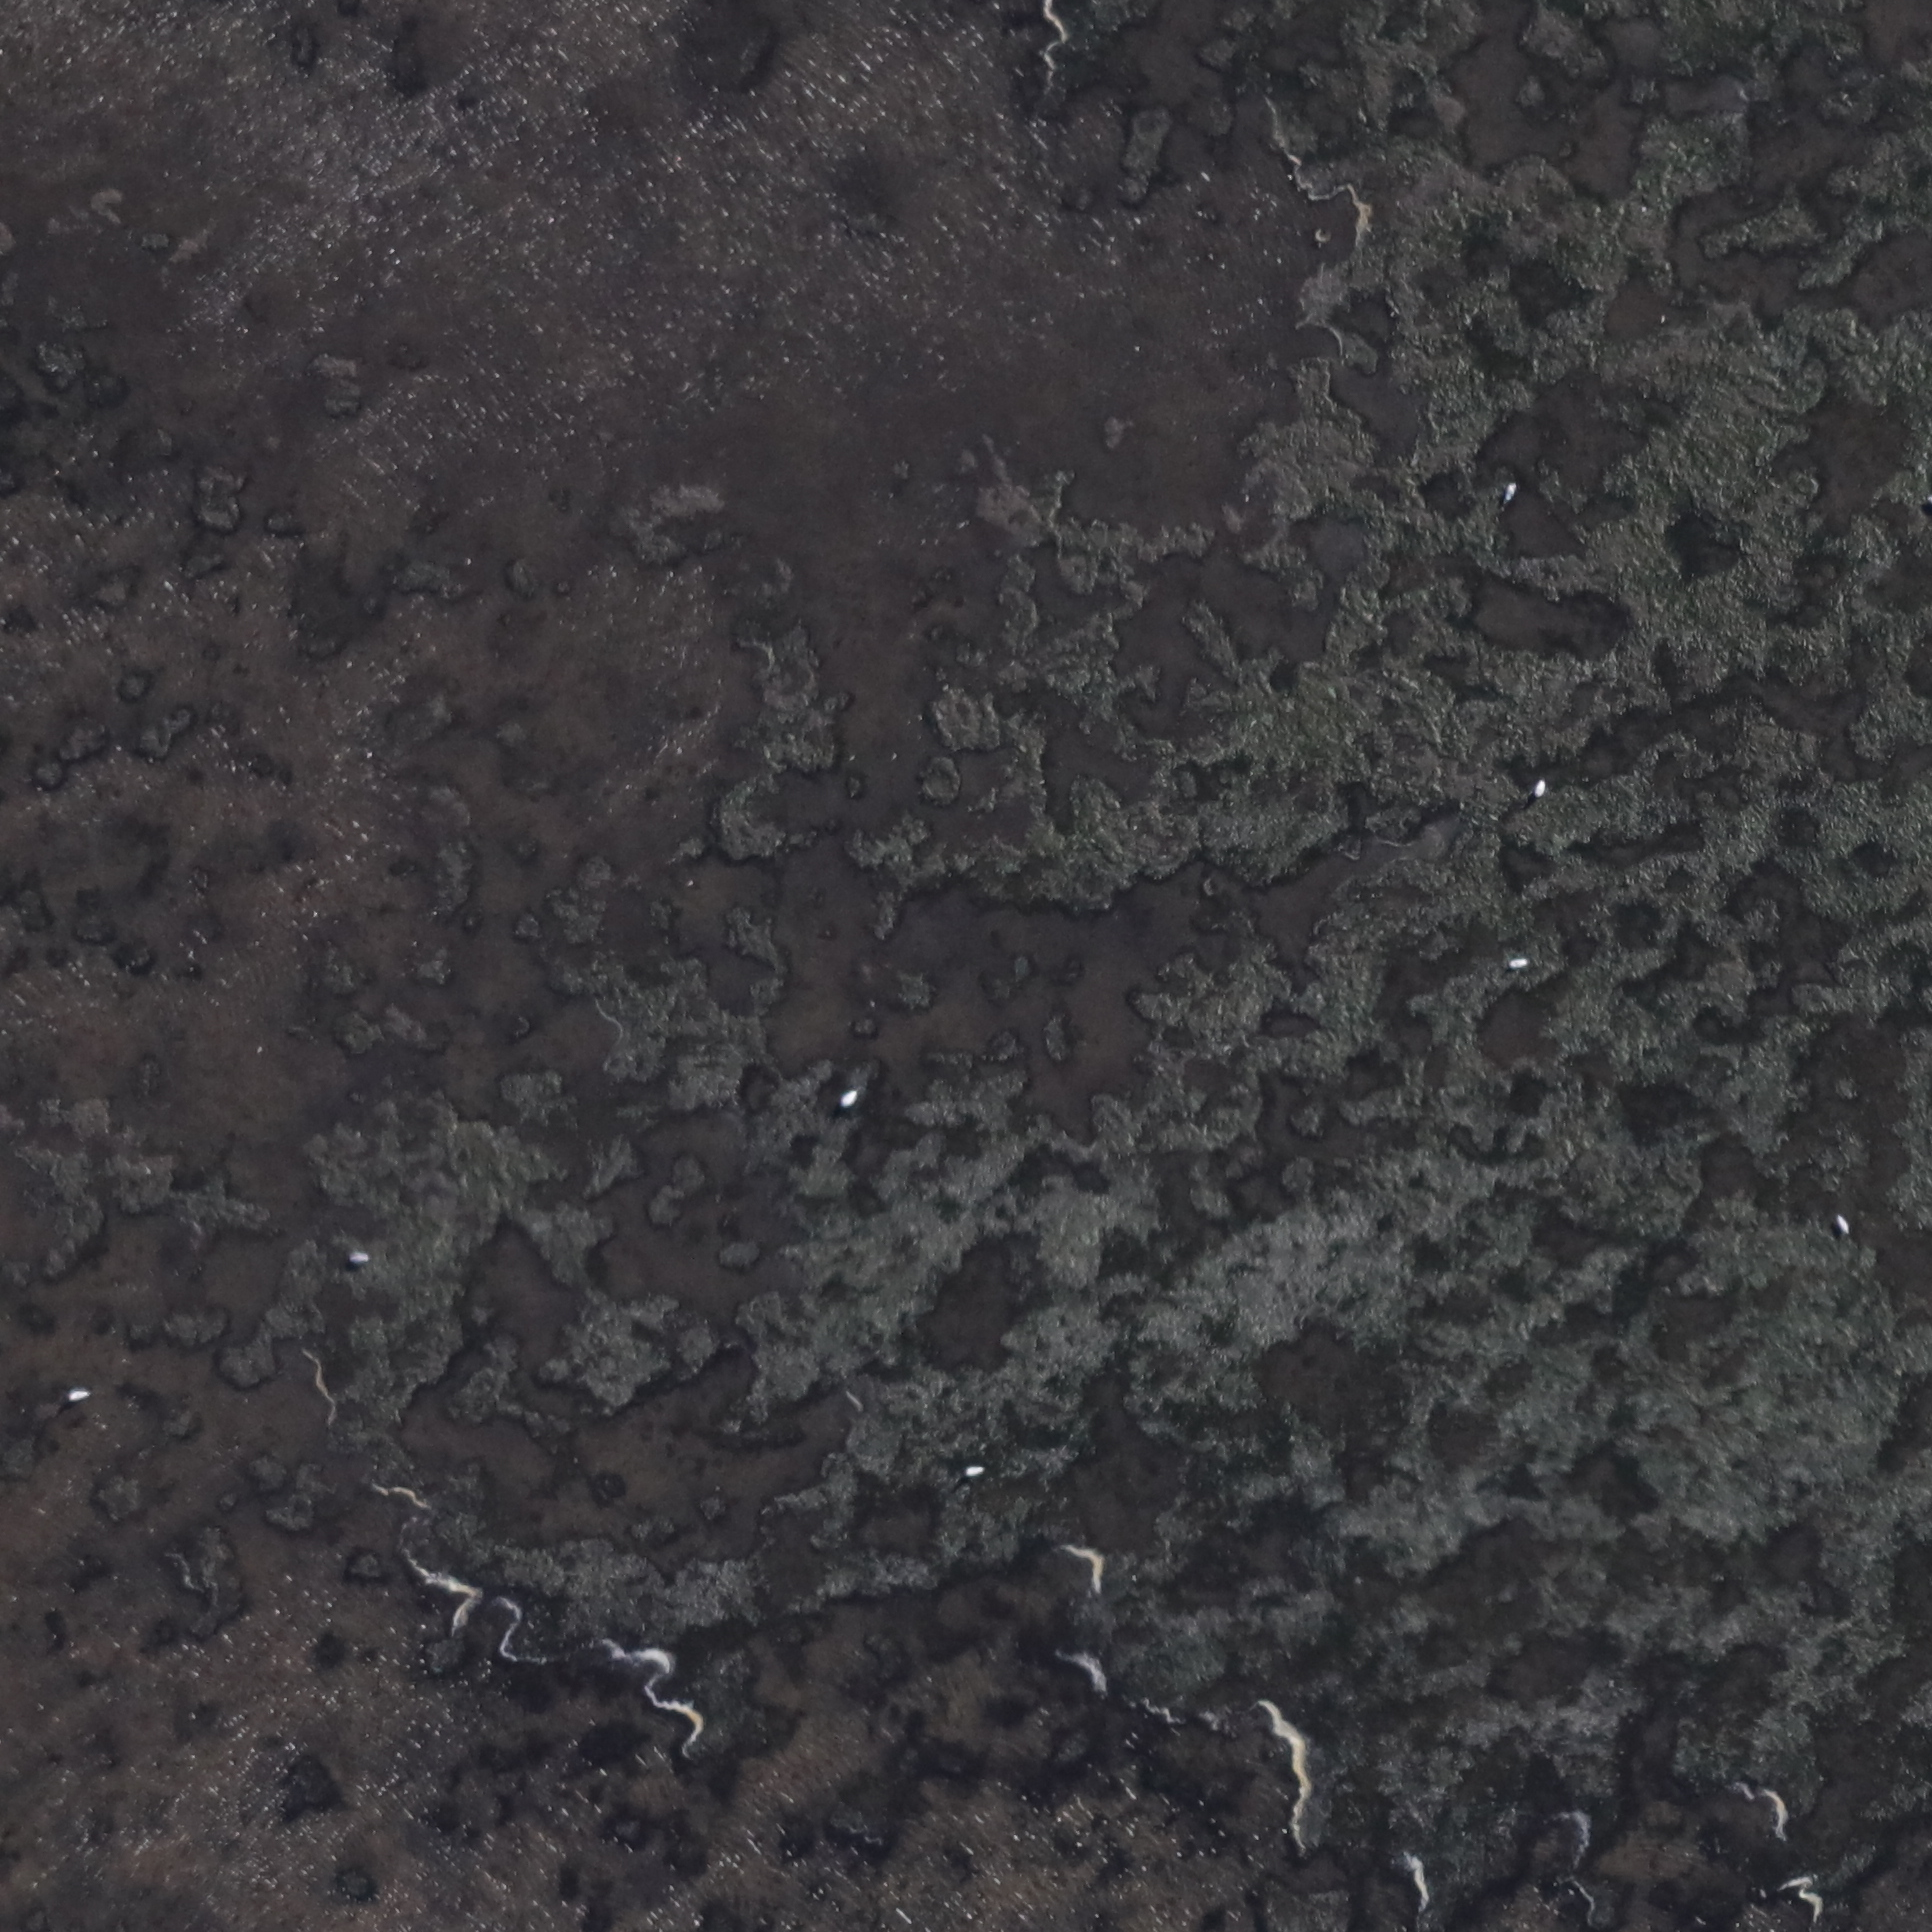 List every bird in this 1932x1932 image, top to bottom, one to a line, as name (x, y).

gull (1511, 493)
gull (1540, 788)
gull (1518, 965)
gull (851, 1099)
gull (1842, 1225)
gull (358, 1259)
gull (79, 1394)
gull (973, 1471)